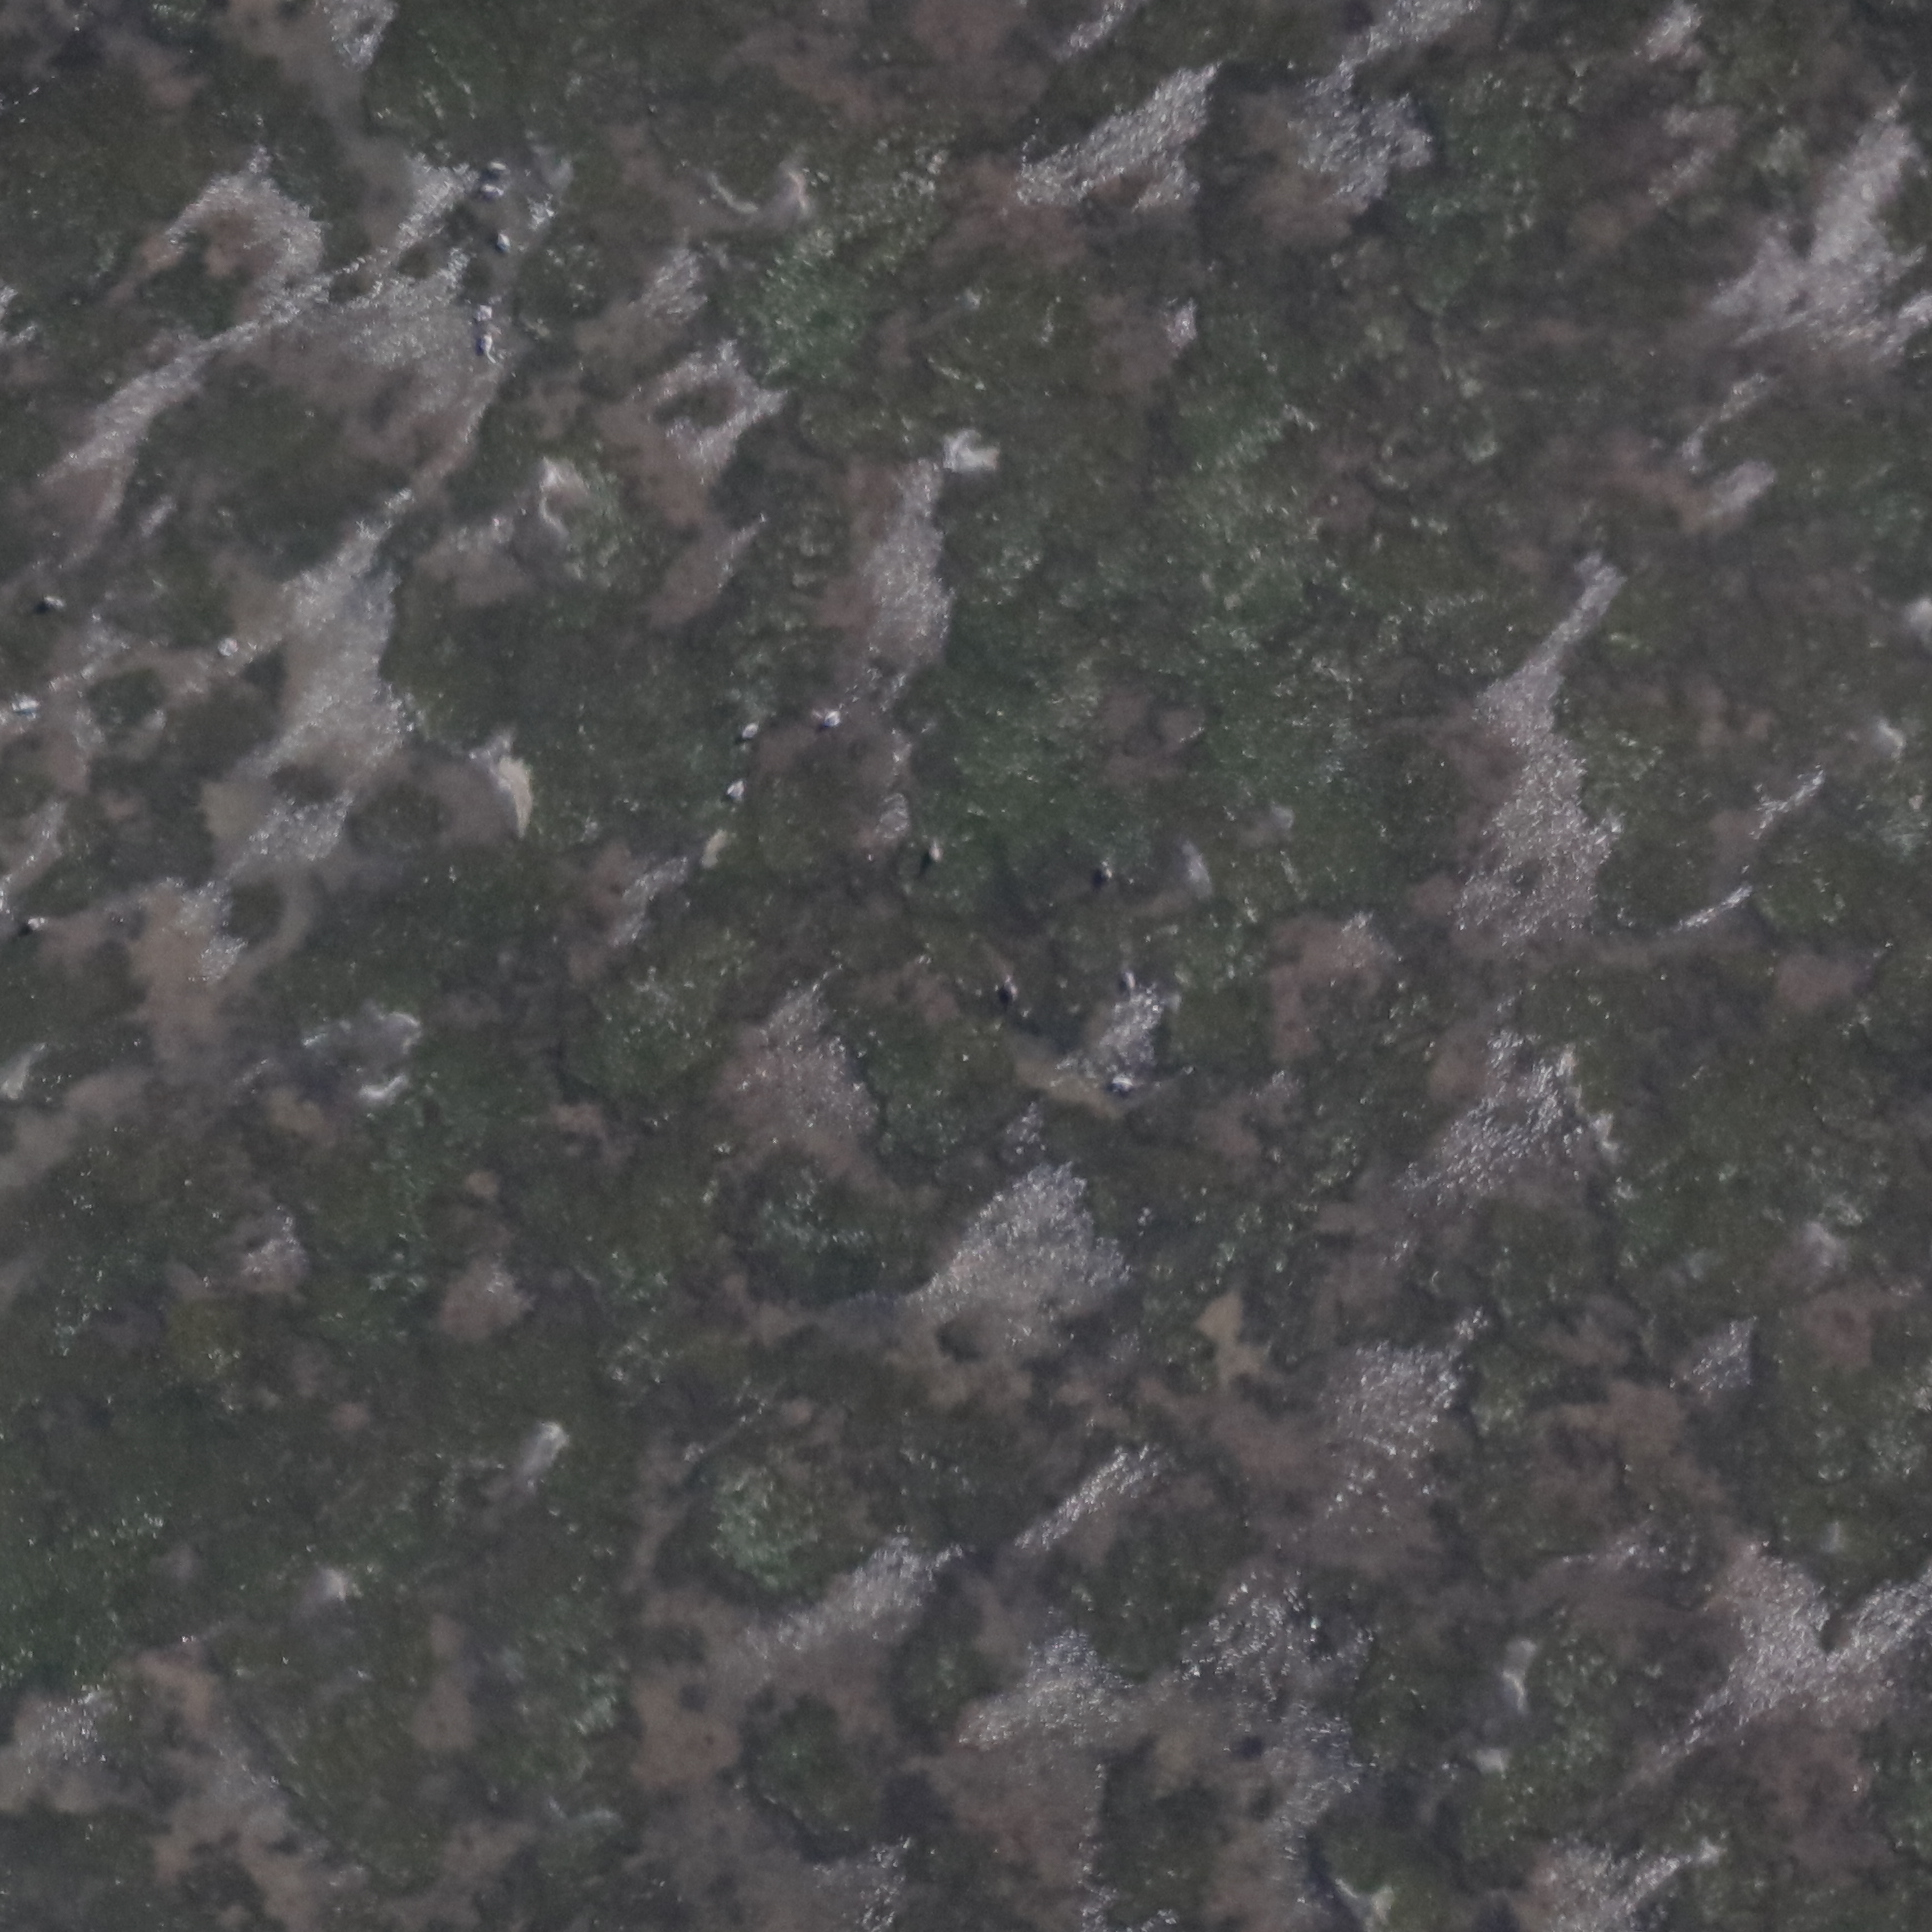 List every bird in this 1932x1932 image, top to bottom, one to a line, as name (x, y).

brant (498, 166)
brant (491, 194)
brant (502, 243)
brant (484, 312)
brant (486, 344)
brant (51, 602)
brant (24, 709)
brant (830, 717)
brant (748, 733)
brant (735, 785)
brant (933, 851)
brant (1106, 872)
brant (36, 922)
brant (1128, 977)
brant (1005, 991)
brant (1119, 1086)